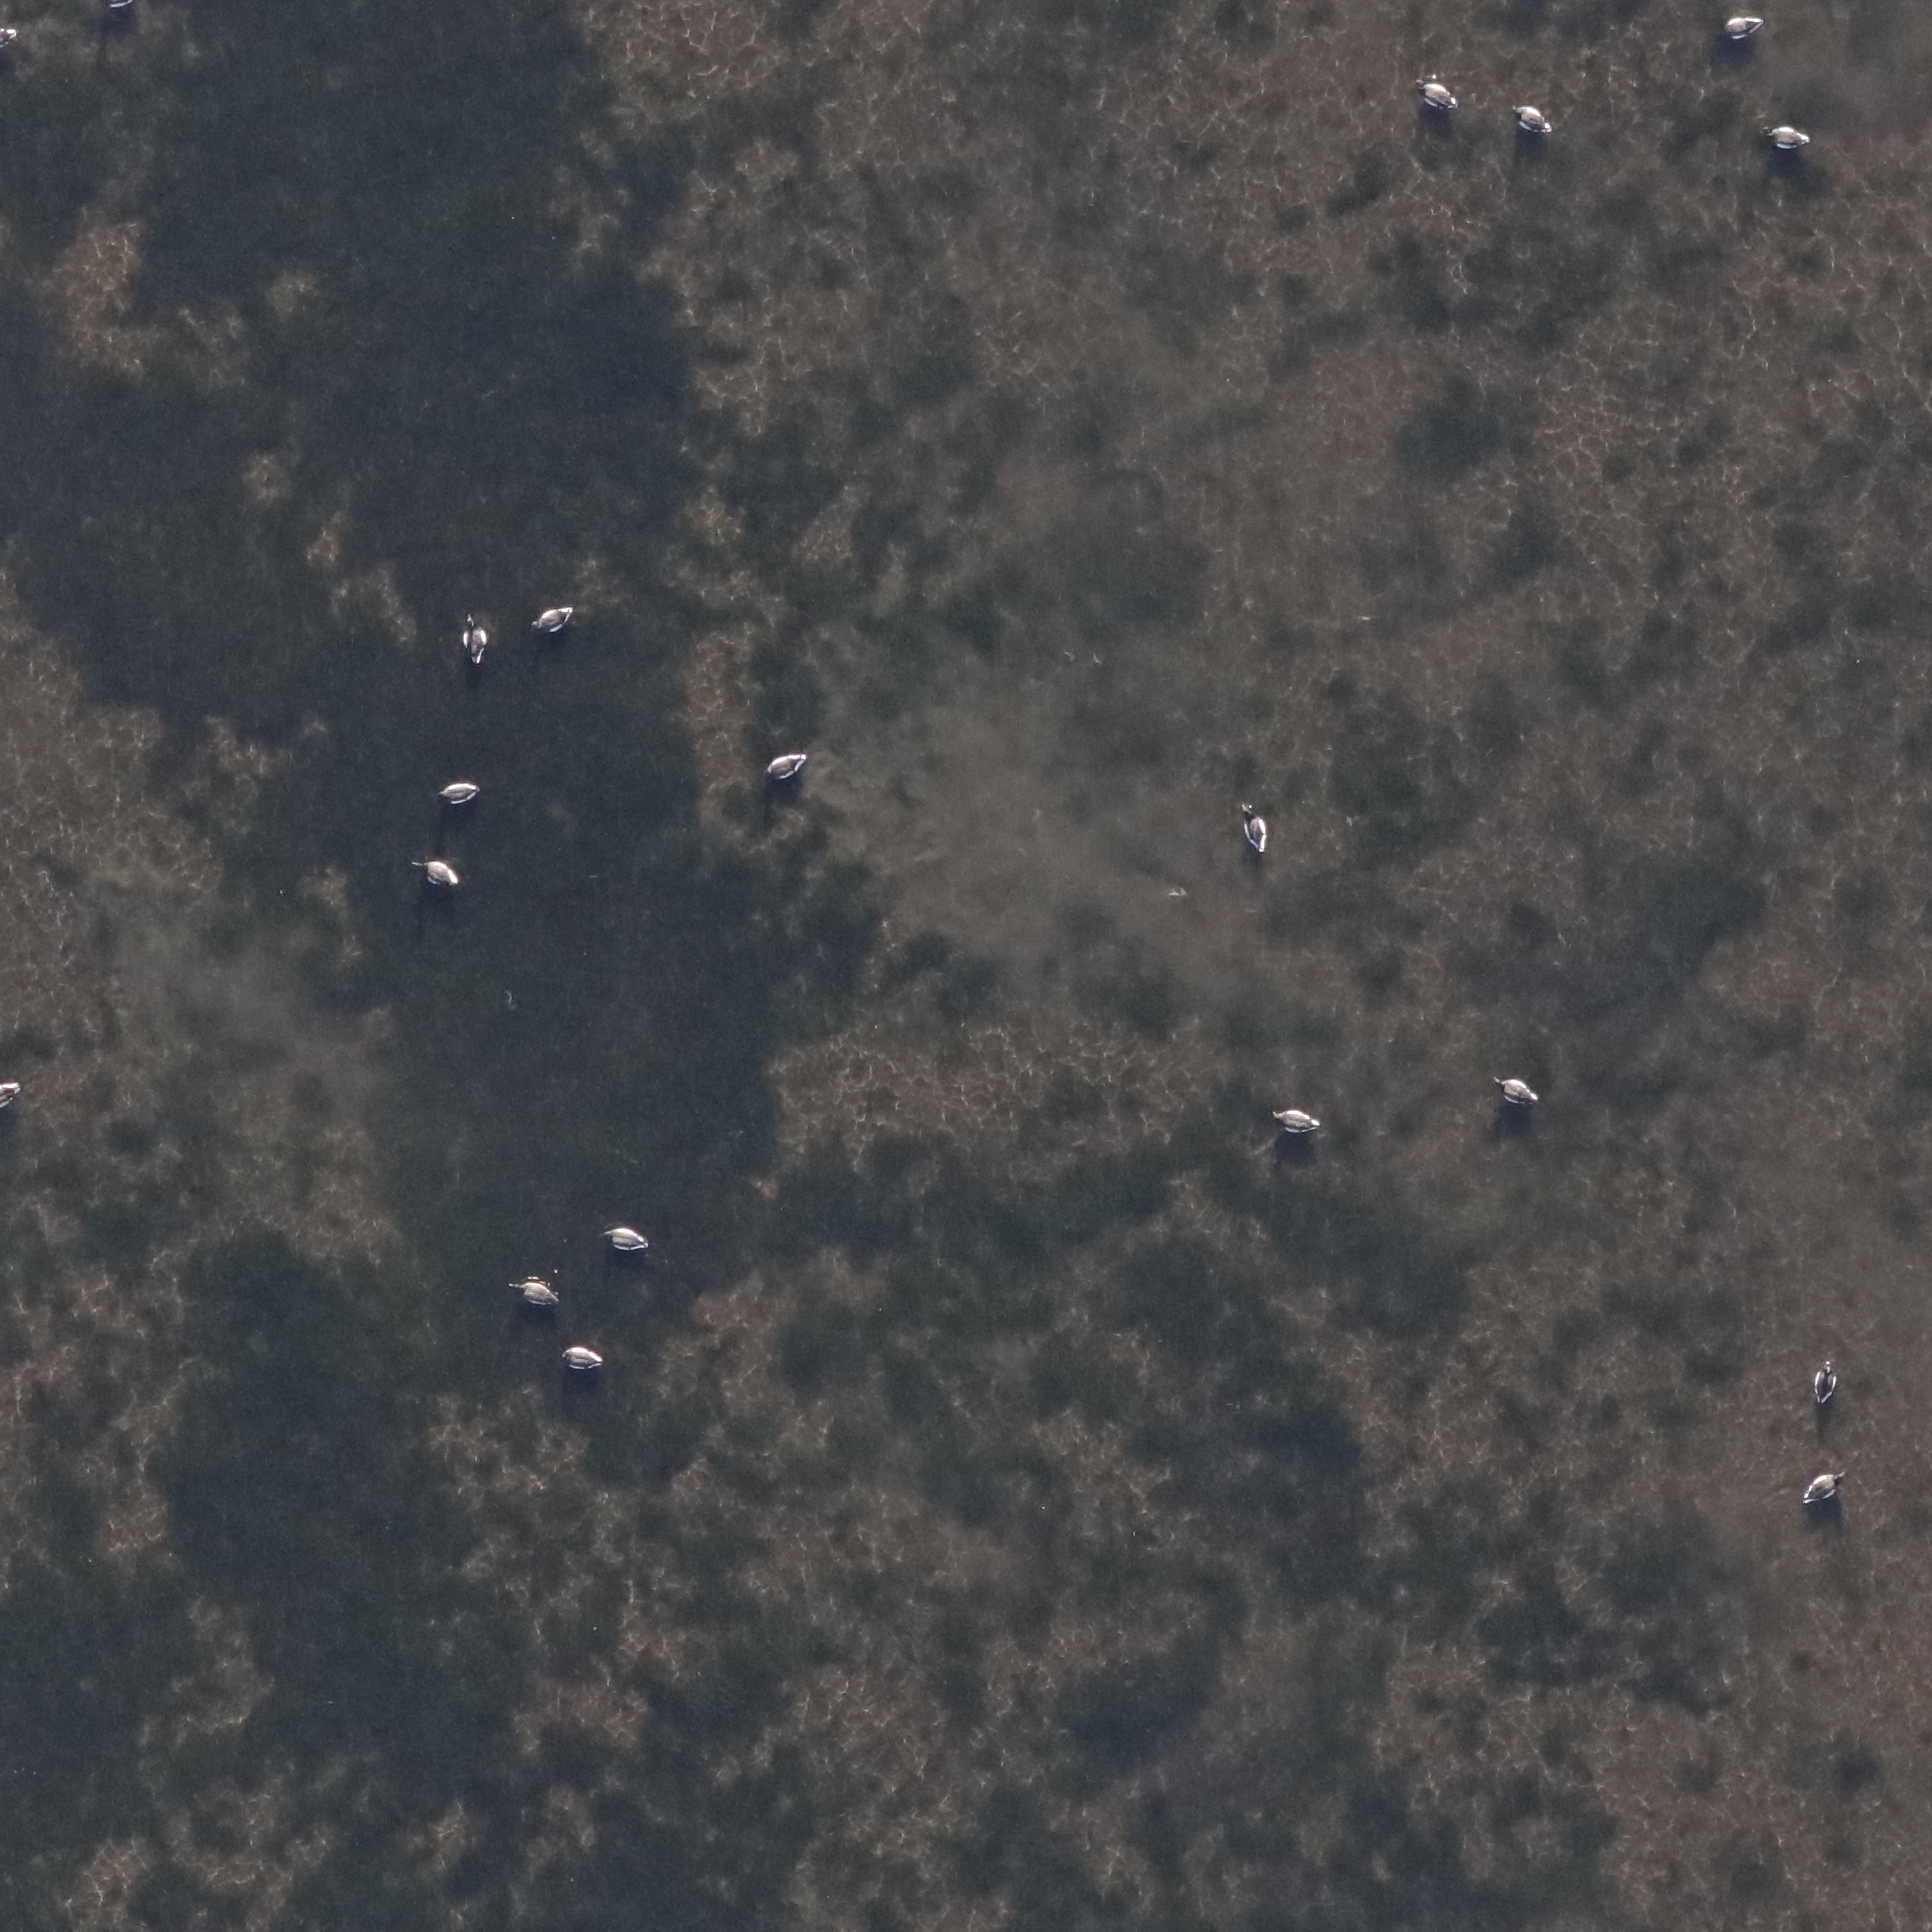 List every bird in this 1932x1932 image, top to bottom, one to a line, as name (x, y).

brant (1741, 27)
brant (1436, 94)
brant (1532, 119)
brant (1788, 138)
brant (551, 619)
brant (473, 637)
brant (782, 767)
brant (456, 794)
brant (1255, 830)
brant (438, 872)
brant (1517, 1090)
brant (2, 1095)
brant (1298, 1122)
brant (626, 1239)
brant (536, 1290)
brant (579, 1357)
brant (1825, 1384)
brant (1822, 1486)